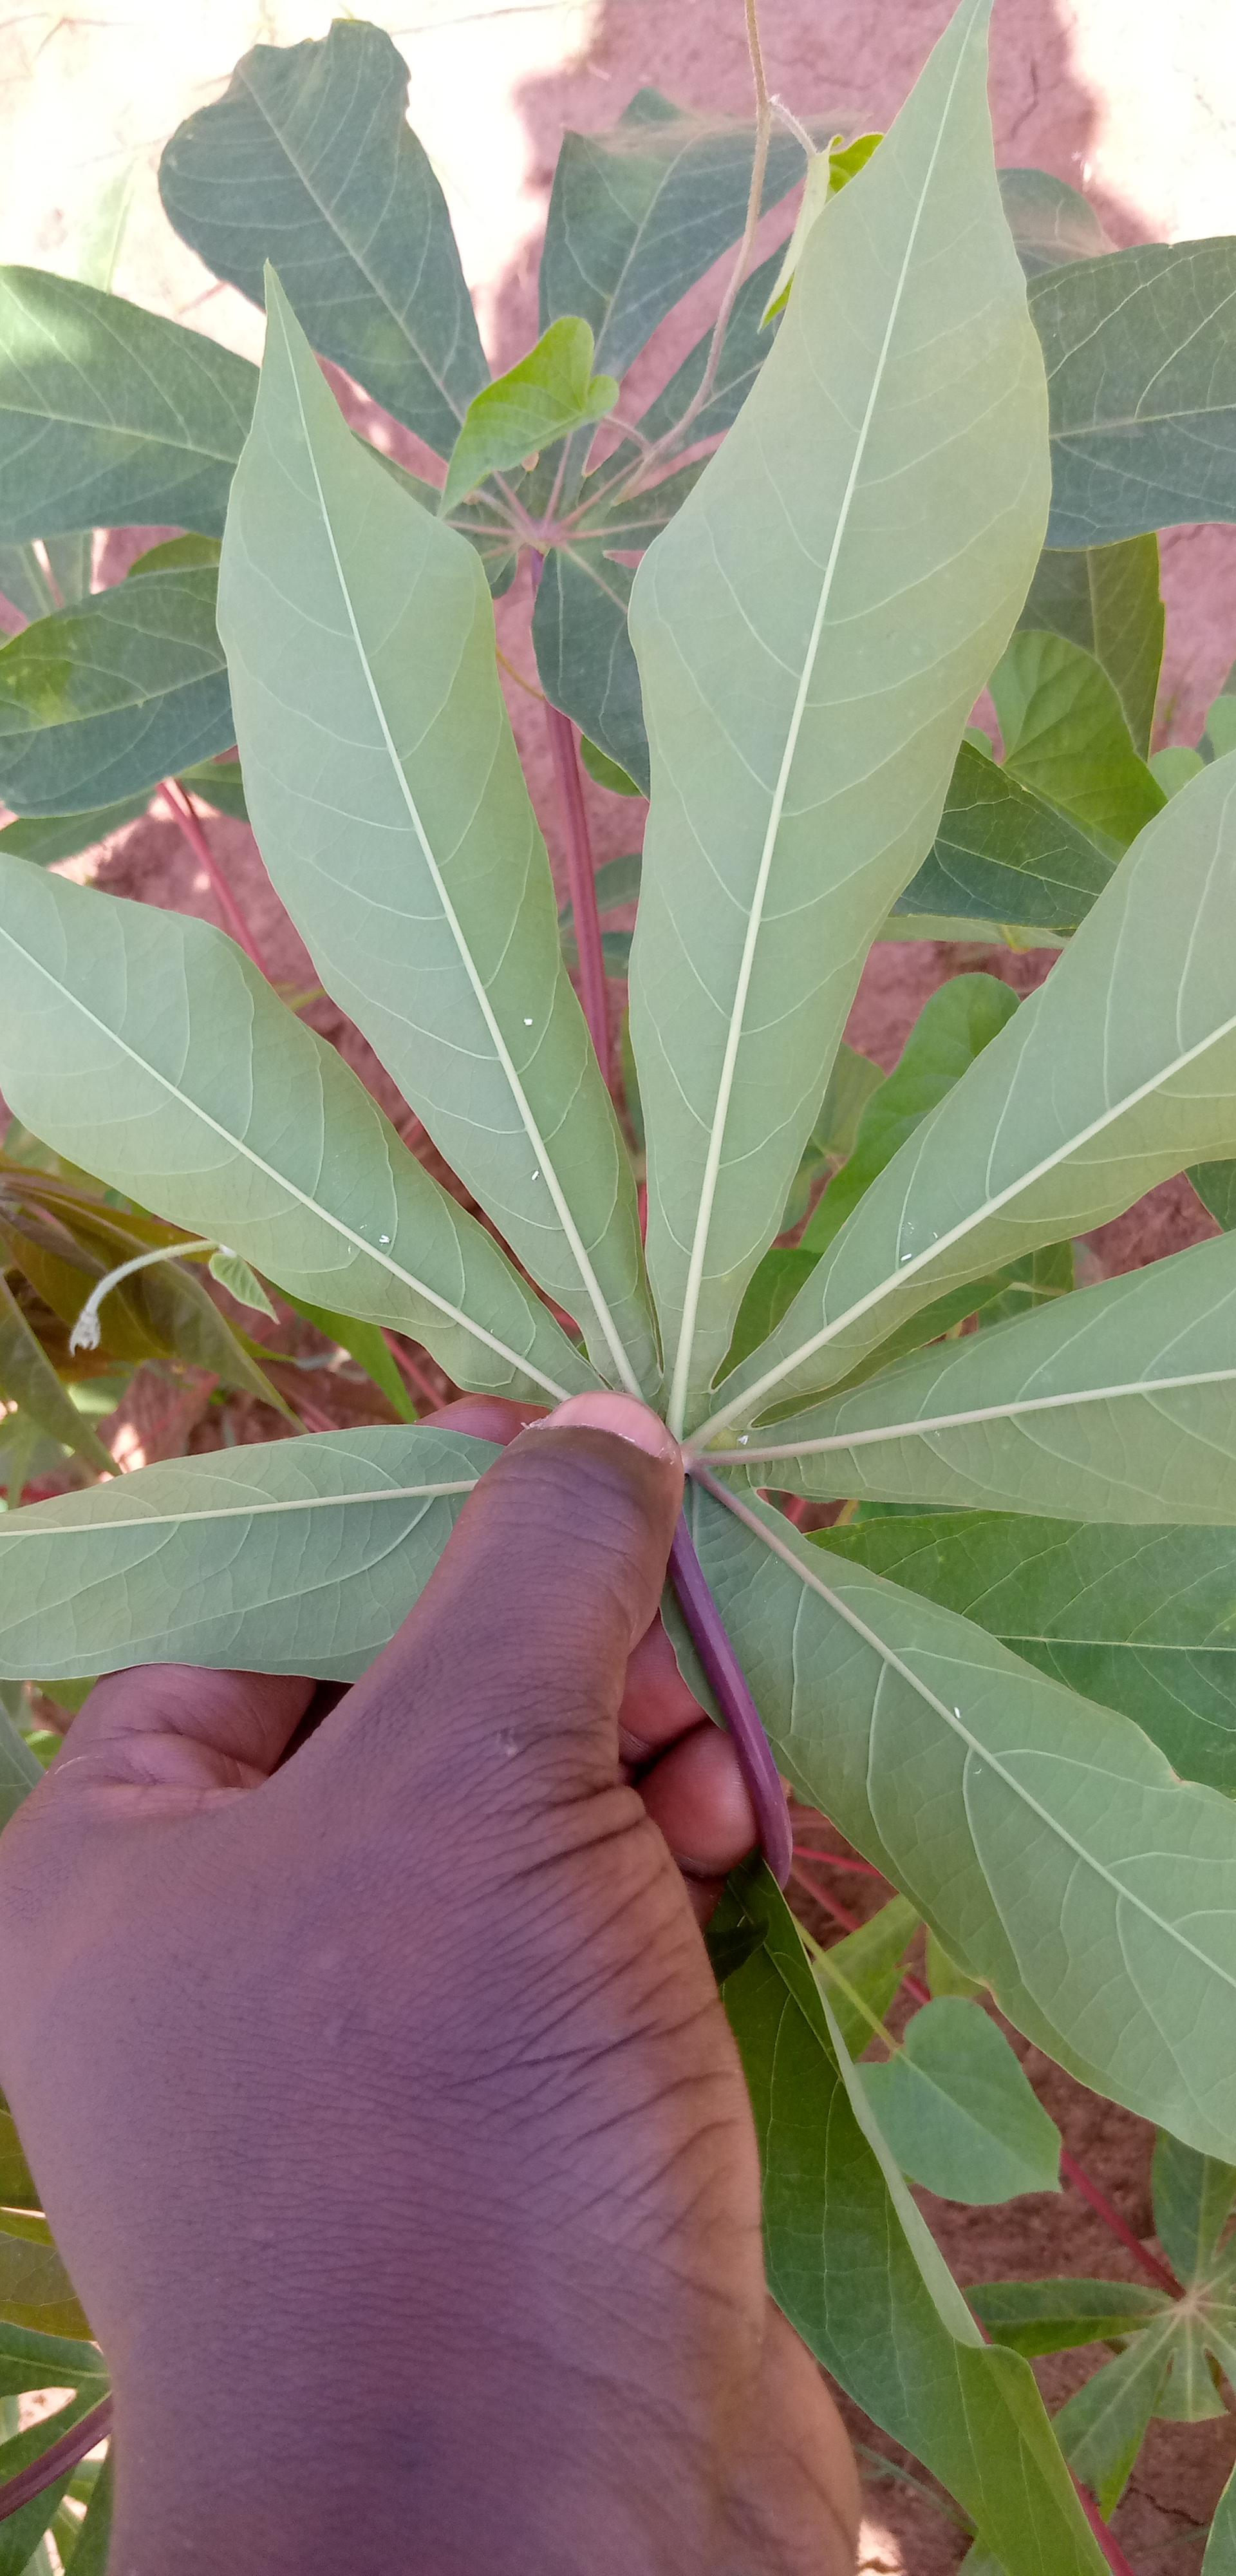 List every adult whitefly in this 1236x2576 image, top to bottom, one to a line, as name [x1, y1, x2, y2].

whitefly [523, 1016, 536, 1029]
whitefly [525, 1020, 535, 1027]
whitefly [529, 1168, 543, 1185]
whitefly [380, 1233, 393, 1242]
whitefly [378, 1237, 389, 1247]
whitefly [899, 1252, 913, 1262]
whitefly [735, 1434, 749, 1448]
whitefly [953, 1704, 962, 1720]